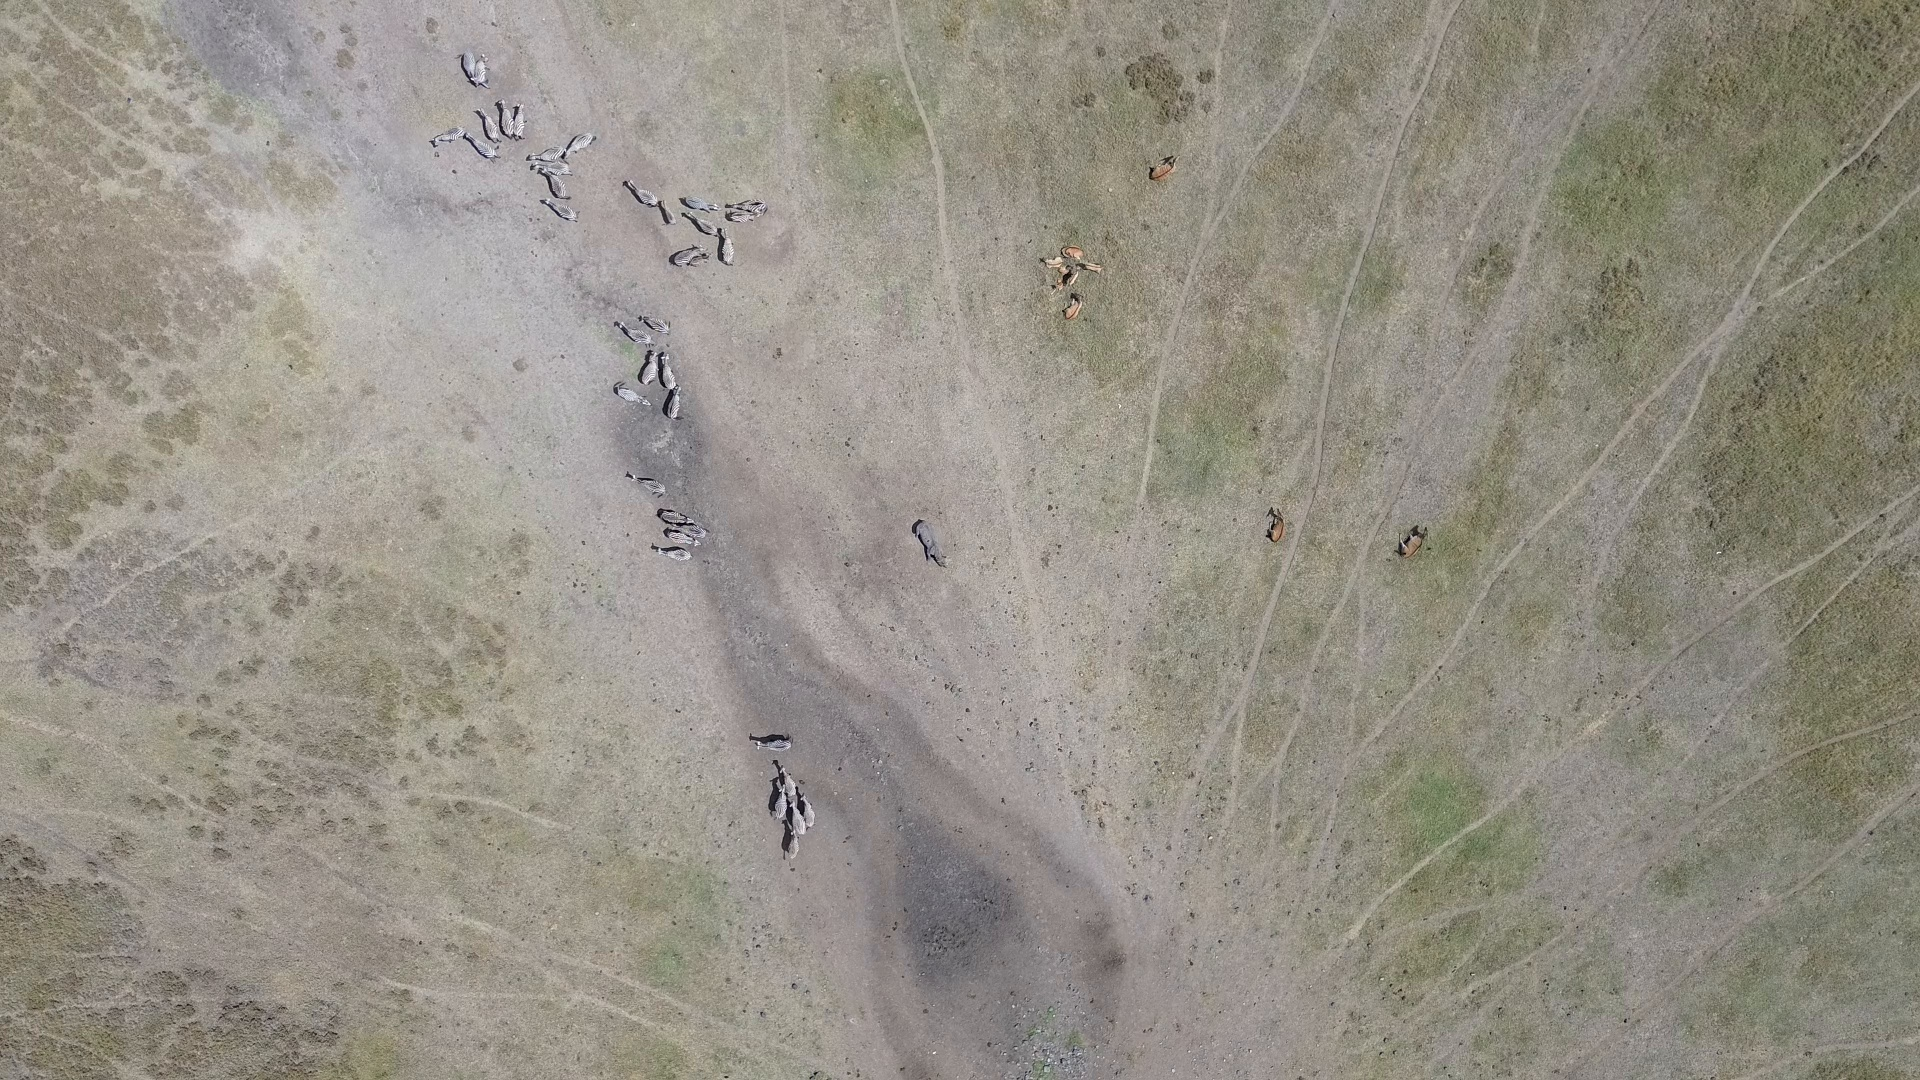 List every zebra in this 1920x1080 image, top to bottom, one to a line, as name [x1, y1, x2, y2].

zebra [462, 51, 484, 85]
zebra [474, 52, 489, 86]
zebra [498, 103, 514, 135]
zebra [511, 107, 526, 136]
zebra [475, 112, 494, 140]
zebra [433, 130, 464, 145]
zebra [564, 136, 596, 154]
zebra [470, 138, 495, 158]
zebra [534, 146, 560, 167]
zebra [530, 160, 573, 176]
zebra [537, 170, 568, 200]
zebra [627, 181, 655, 205]
zebra [682, 197, 714, 211]
zebra [545, 200, 573, 221]
zebra [659, 203, 676, 227]
zebra [741, 203, 769, 213]
zebra [726, 209, 752, 225]
zebra [686, 213, 713, 236]
zebra [718, 231, 732, 264]
zebra [682, 244, 710, 265]
zebra [672, 247, 702, 267]
zebra [640, 313, 666, 335]
zebra [617, 323, 646, 347]
zebra [644, 351, 658, 384]
zebra [659, 353, 672, 388]
zebra [614, 388, 654, 407]
zebra [665, 388, 681, 416]
zebra [633, 475, 664, 490]
zebra [664, 512, 699, 525]
zebra [666, 527, 704, 543]
zebra [660, 546, 694, 560]
zebra [754, 738, 791, 751]
zebra [784, 766, 797, 797]
zebra [775, 784, 788, 818]
zebra [801, 793, 815, 827]
zebra [789, 798, 807, 835]
zebra [788, 827, 799, 860]